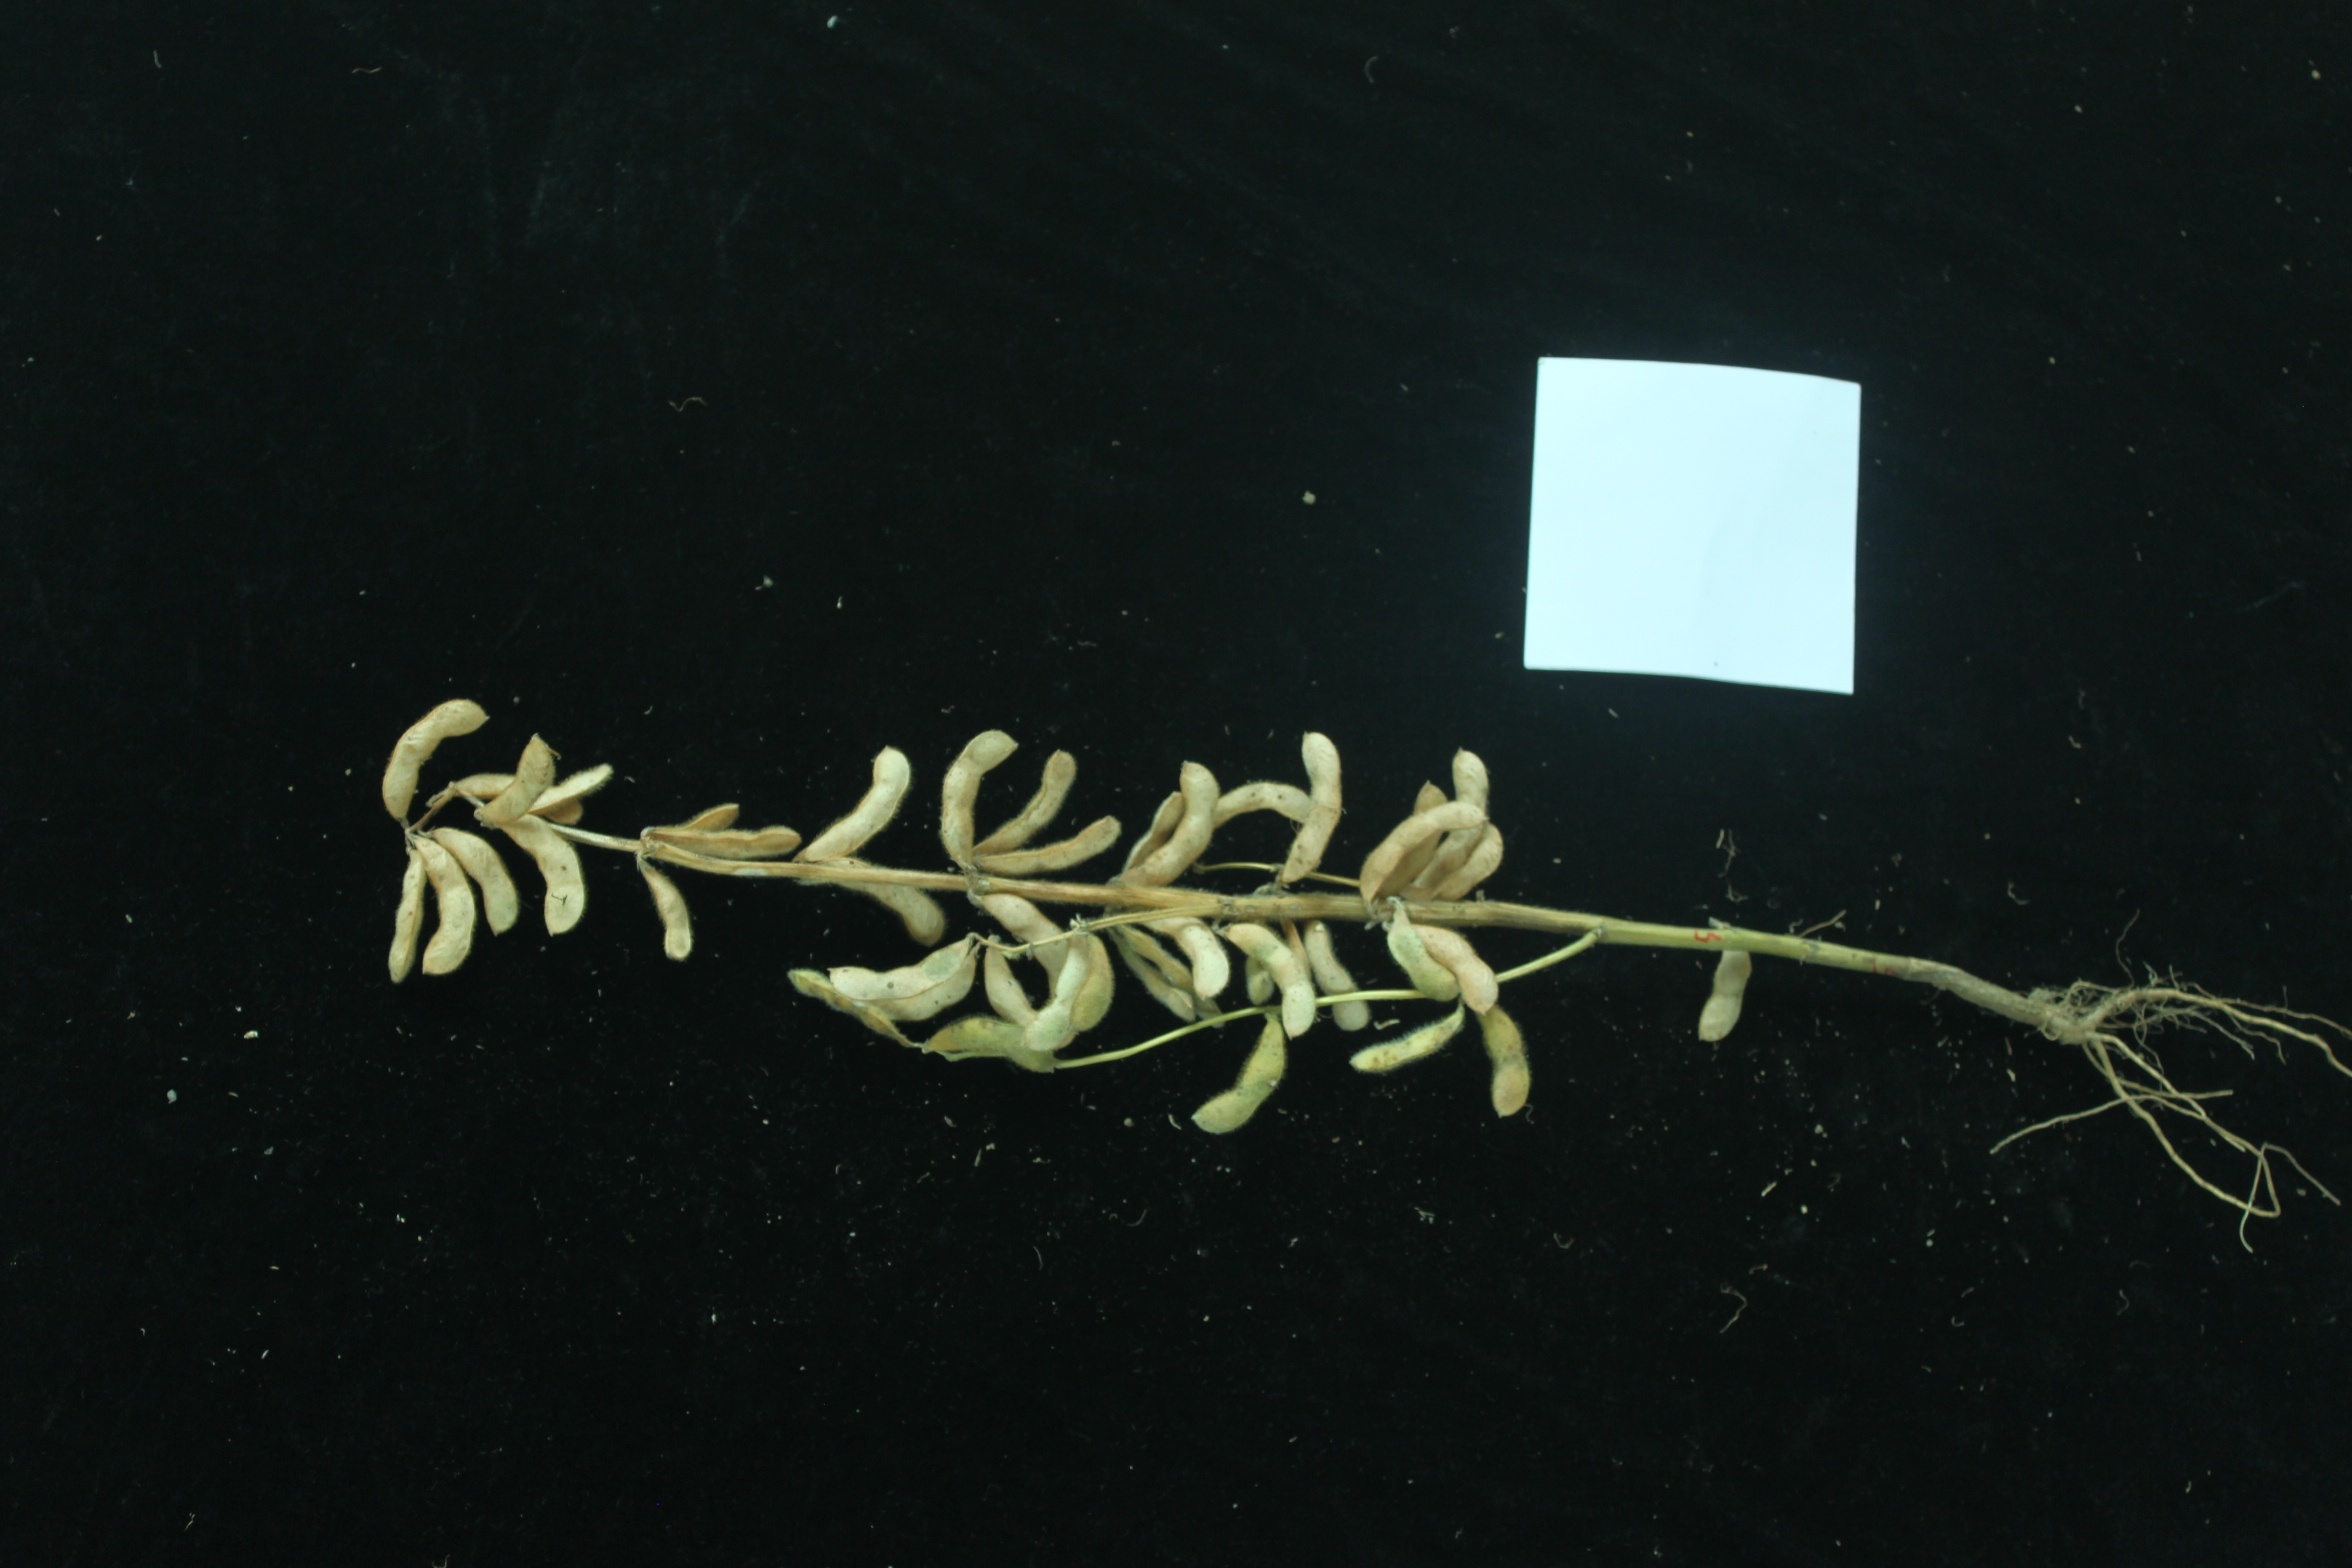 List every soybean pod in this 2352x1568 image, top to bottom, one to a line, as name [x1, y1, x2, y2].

soybean pod [382, 698, 489, 821]
soybean pod [1279, 730, 1342, 883]
soybean pod [940, 732, 1019, 872]
soybean pod [476, 737, 555, 825]
soybean pod [793, 751, 908, 866]
soybean pod [970, 751, 1076, 857]
soybean pod [1414, 751, 1490, 890]
soybean pod [1111, 763, 1218, 889]
soybean pod [522, 764, 614, 818]
soybean pod [443, 773, 582, 825]
soybean pod [1212, 782, 1309, 828]
soybean pod [1382, 782, 1448, 894]
soybean pod [1119, 792, 1187, 877]
soybean pod [1361, 801, 1484, 903]
soybean pod [661, 804, 739, 832]
soybean pod [493, 816, 586, 934]
soybean pod [975, 819, 1121, 875]
soybean pod [1431, 823, 1502, 901]
soybean pod [648, 827, 801, 861]
soybean pod [424, 829, 518, 933]
soybean pod [409, 833, 474, 975]
soybean pod [388, 847, 428, 982]
soybean pod [801, 860, 943, 944]
soybean pod [642, 861, 691, 958]
soybean pod [971, 893, 1071, 1009]
soybean pod [1388, 895, 1456, 1000]
soybean pod [1123, 909, 1229, 1000]
soybean pod [1698, 916, 1750, 1040]
soybean pod [1304, 920, 1370, 1030]
soybean pod [1217, 923, 1316, 1037]
soybean pod [1117, 924, 1226, 1026]
soybean pod [1412, 925, 1498, 1016]
soybean pod [1077, 930, 1113, 1029]
soybean pod [1107, 934, 1195, 1027]
soybean pod [828, 935, 974, 1001]
soybean pod [1023, 936, 1090, 1051]
soybean pod [984, 938, 1037, 1030]
soybean pod [869, 950, 975, 1022]
soybean pod [1245, 955, 1276, 1004]
soybean pod [787, 971, 907, 1044]
soybean pod [1475, 998, 1529, 1117]
soybean pod [1351, 1004, 1465, 1073]
soybean pod [1188, 1014, 1284, 1134]
soybean pod [923, 1019, 1055, 1071]